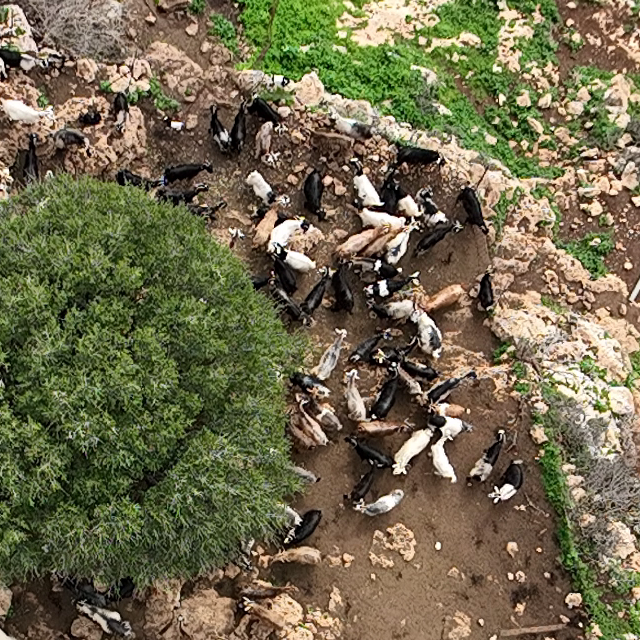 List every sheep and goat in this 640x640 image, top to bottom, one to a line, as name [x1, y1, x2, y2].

goat [0, 29, 7, 79]
goat [38, 47, 67, 63]
goat [0, 49, 48, 72]
goat [269, 75, 294, 87]
goat [0, 83, 6, 118]
goat [114, 93, 128, 133]
goat [231, 95, 250, 153]
goat [253, 95, 289, 137]
goat [0, 98, 55, 123]
goat [136, 101, 169, 122]
goat [209, 104, 231, 154]
goat [327, 106, 378, 143]
goat [168, 120, 183, 131]
goat [254, 123, 278, 165]
goat [53, 129, 90, 152]
goat [21, 131, 39, 187]
goat [398, 145, 448, 168]
goat [348, 157, 385, 207]
goat [165, 160, 212, 184]
goat [0, 167, 12, 206]
goat [245, 169, 290, 206]
goat [303, 169, 327, 221]
goat [114, 170, 164, 190]
goat [37, 171, 54, 213]
goat [380, 172, 400, 216]
goat [415, 183, 449, 225]
goat [456, 184, 490, 235]
goat [165, 185, 209, 205]
goat [394, 186, 422, 217]
goat [190, 199, 226, 222]
goat [251, 206, 279, 248]
goat [359, 209, 406, 232]
goat [266, 215, 305, 252]
goat [385, 217, 419, 263]
goat [414, 220, 463, 256]
goat [227, 225, 245, 252]
goat [332, 225, 389, 260]
goat [360, 227, 403, 261]
goat [272, 241, 316, 271]
goat [272, 253, 297, 295]
goat [348, 253, 404, 279]
goat [332, 260, 355, 315]
goat [301, 264, 336, 315]
goat [479, 264, 495, 312]
goat [247, 267, 273, 290]
goat [365, 270, 420, 298]
goat [419, 282, 470, 313]
goat [272, 287, 310, 325]
goat [365, 298, 418, 319]
goat [411, 308, 446, 359]
goat [313, 328, 347, 380]
goat [349, 328, 391, 361]
goat [368, 334, 422, 366]
goat [374, 348, 421, 395]
goat [394, 349, 441, 381]
goat [370, 365, 399, 419]
goat [425, 367, 478, 406]
goat [343, 368, 369, 421]
goat [290, 371, 330, 400]
goat [306, 387, 342, 431]
goat [428, 398, 470, 438]
goat [298, 400, 329, 447]
goat [284, 405, 317, 450]
goat [357, 420, 415, 436]
goat [391, 428, 432, 475]
goat [429, 429, 458, 483]
goat [466, 429, 506, 485]
goat [344, 435, 393, 469]
goat [348, 458, 384, 502]
goat [488, 461, 524, 504]
goat [287, 465, 318, 484]
goat [354, 488, 405, 517]
goat [269, 500, 302, 526]
goat [284, 509, 323, 544]
goat [229, 536, 255, 572]
goat [273, 547, 320, 565]
goat [51, 567, 107, 608]
goat [235, 581, 297, 600]
goat [242, 596, 285, 628]
goat [76, 600, 132, 639]
goat [175, 613, 197, 639]
goat [0, 616, 19, 639]
goat [79, 634, 124, 639]